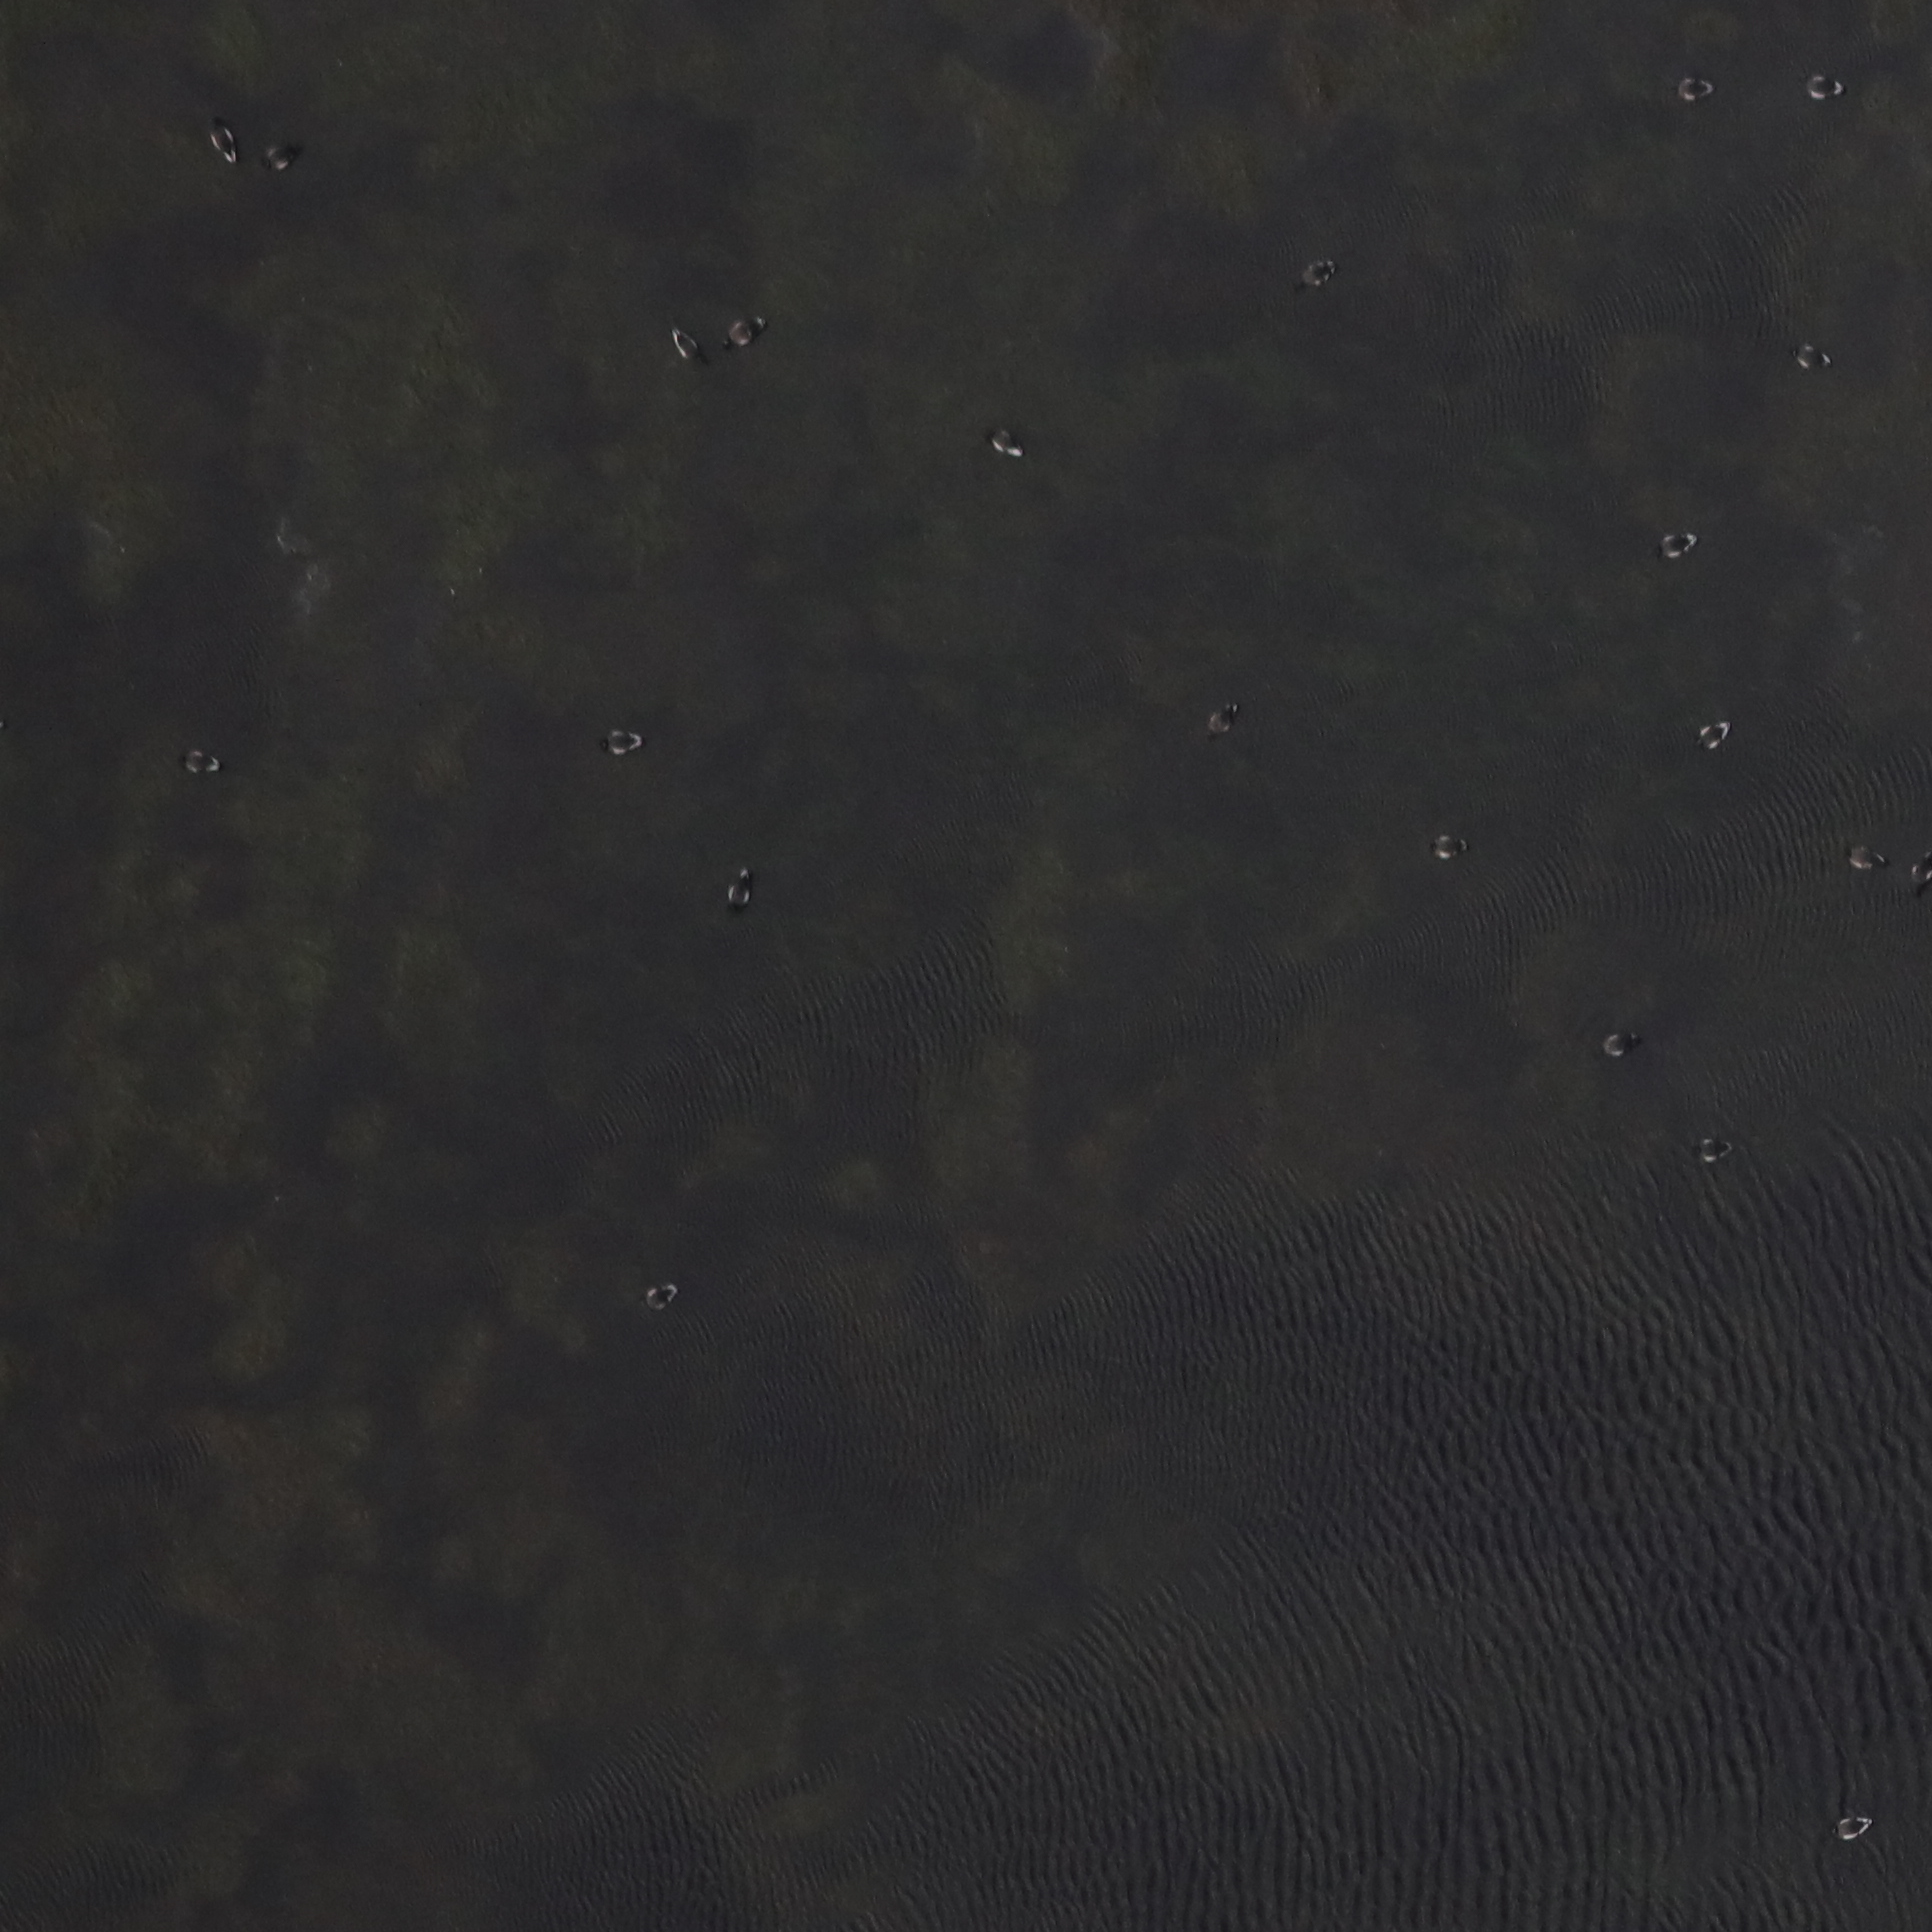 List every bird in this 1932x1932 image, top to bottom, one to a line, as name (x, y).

brant (1822, 87)
brant (1694, 89)
brant (224, 140)
brant (281, 158)
brant (1316, 275)
brant (744, 334)
brant (688, 346)
brant (1810, 355)
brant (1007, 444)
brant (1675, 547)
brant (1223, 721)
brant (1713, 736)
brant (620, 743)
brant (200, 762)
brant (1450, 847)
brant (1864, 855)
brant (1925, 872)
brant (742, 893)
brant (1619, 1046)
brant (1712, 1150)
brant (660, 1298)
brant (1851, 1827)